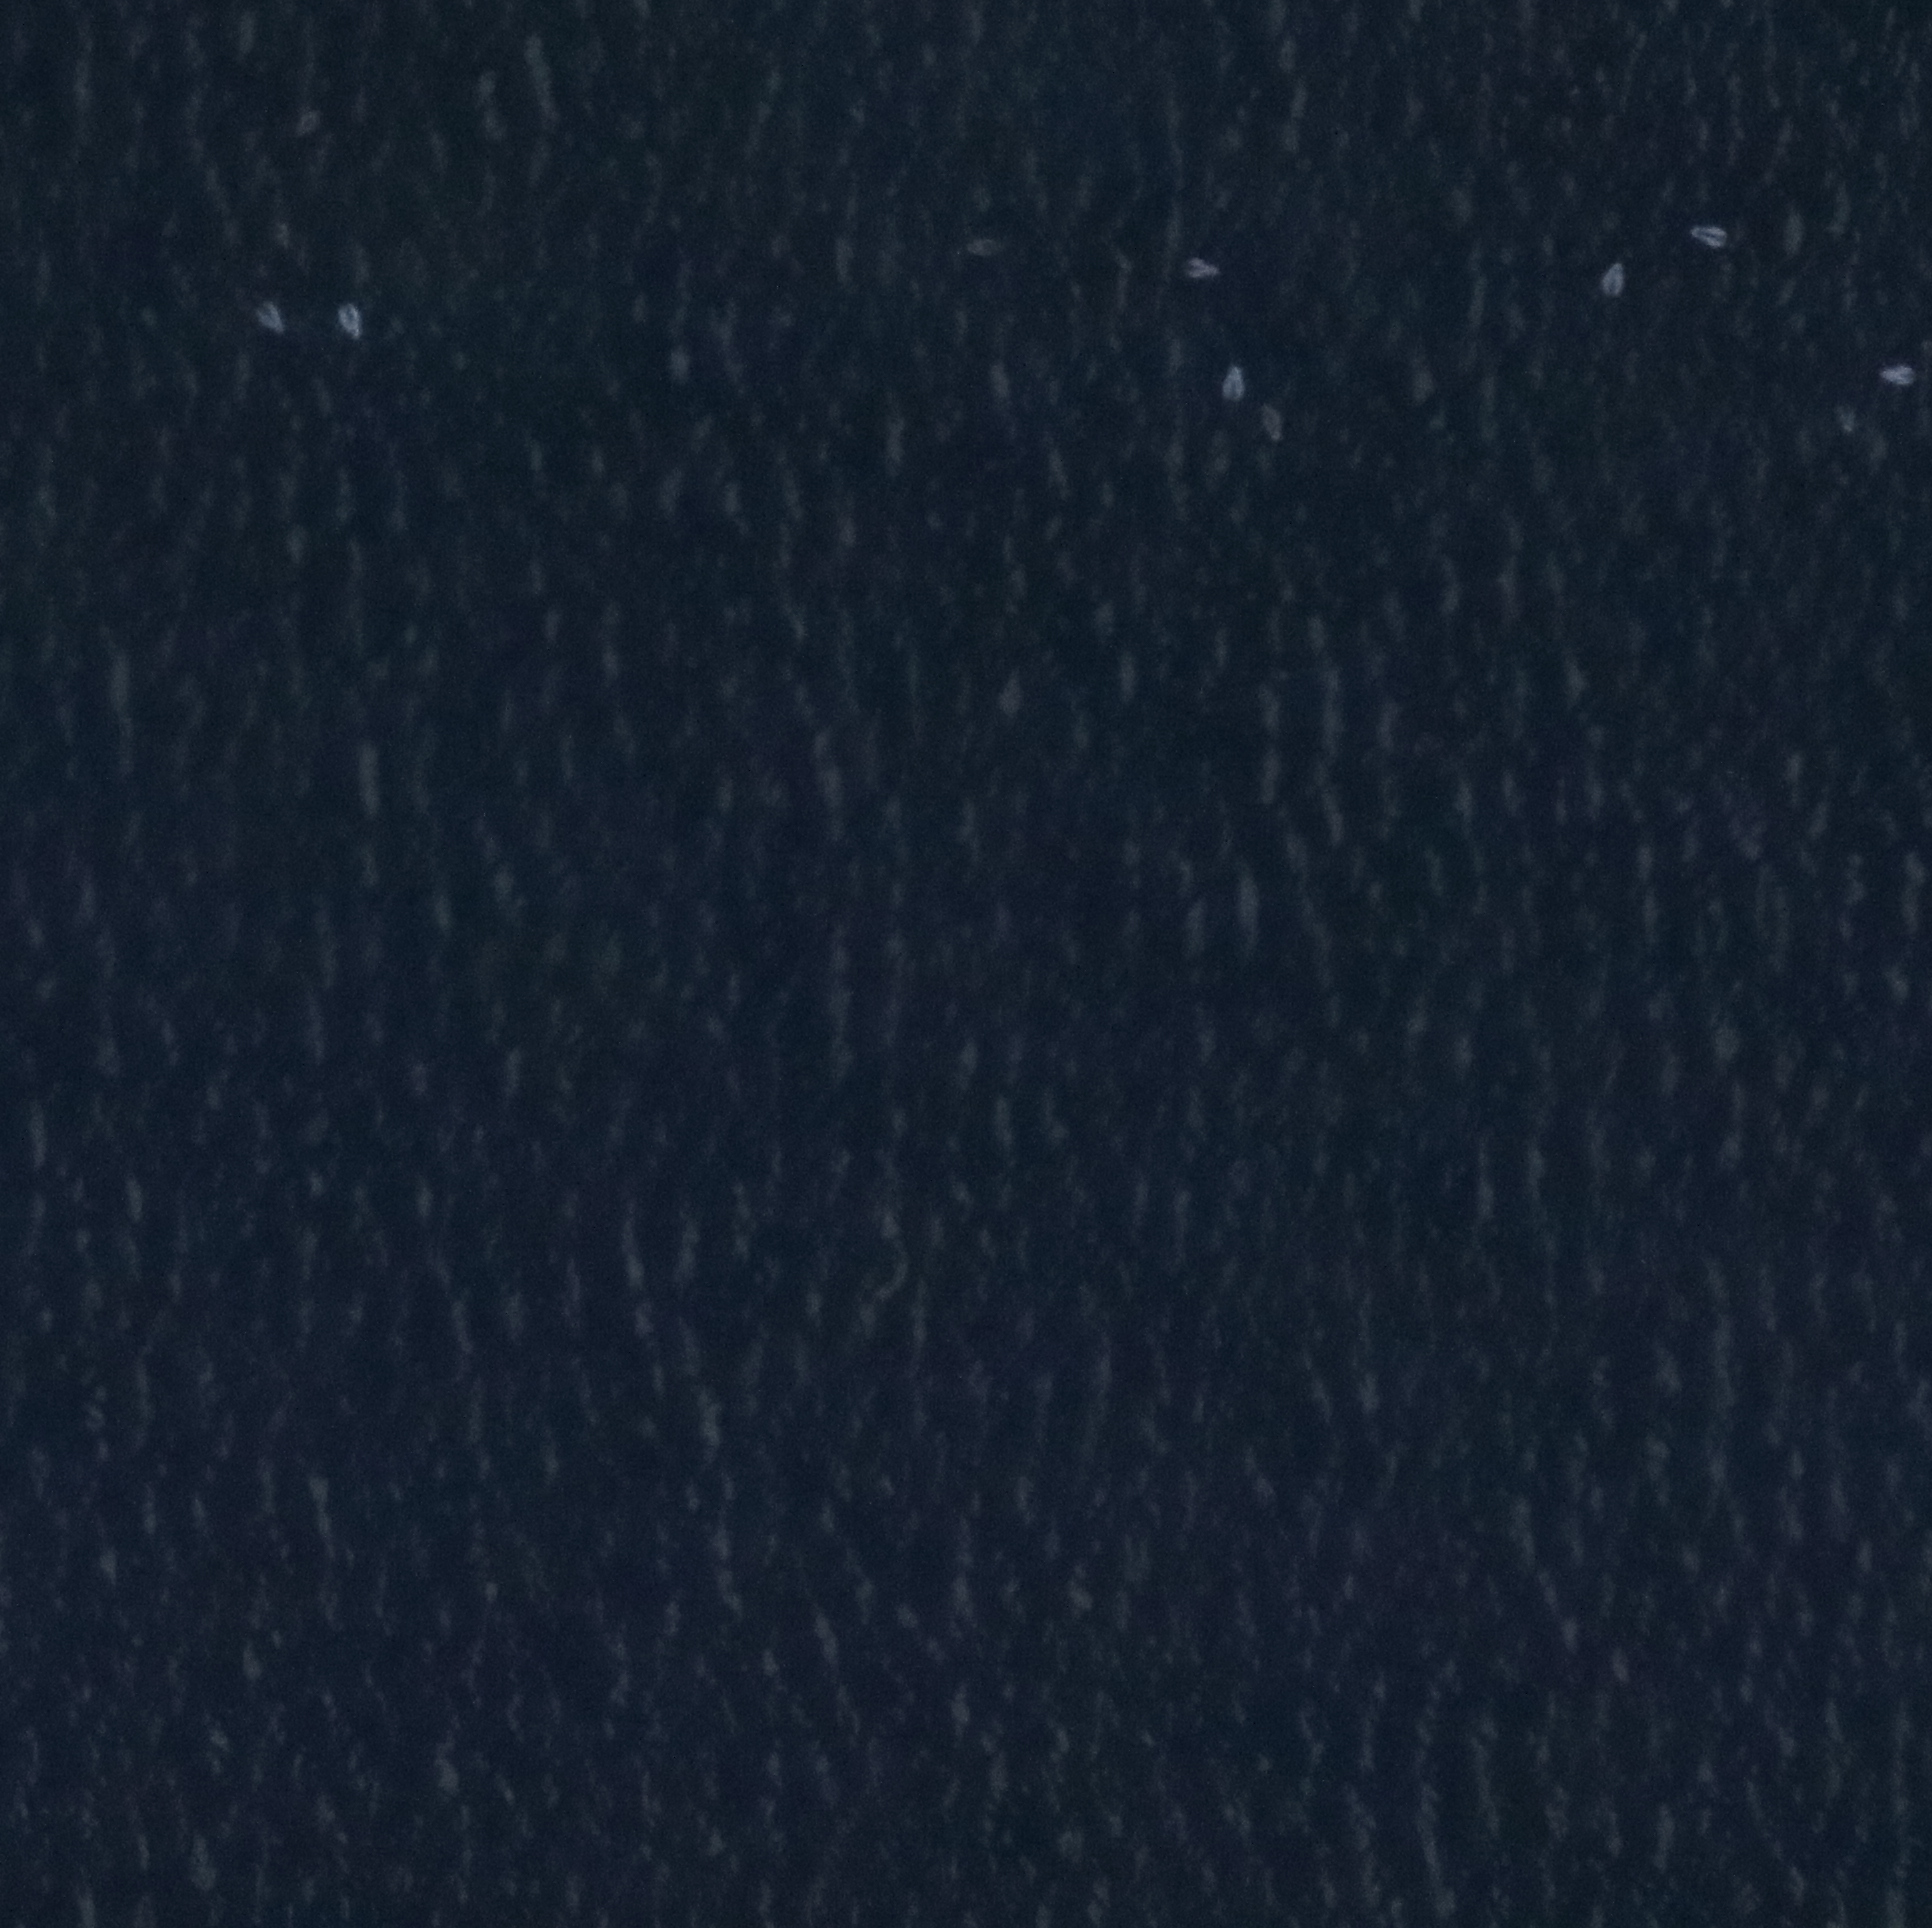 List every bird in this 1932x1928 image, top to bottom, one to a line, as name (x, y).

other bird (1712, 237)
other bird (983, 249)
other bird (1197, 268)
other bird (1612, 281)
other bird (268, 318)
other bird (346, 322)
other bird (1898, 375)
other bird (1235, 387)
other bird (1270, 422)